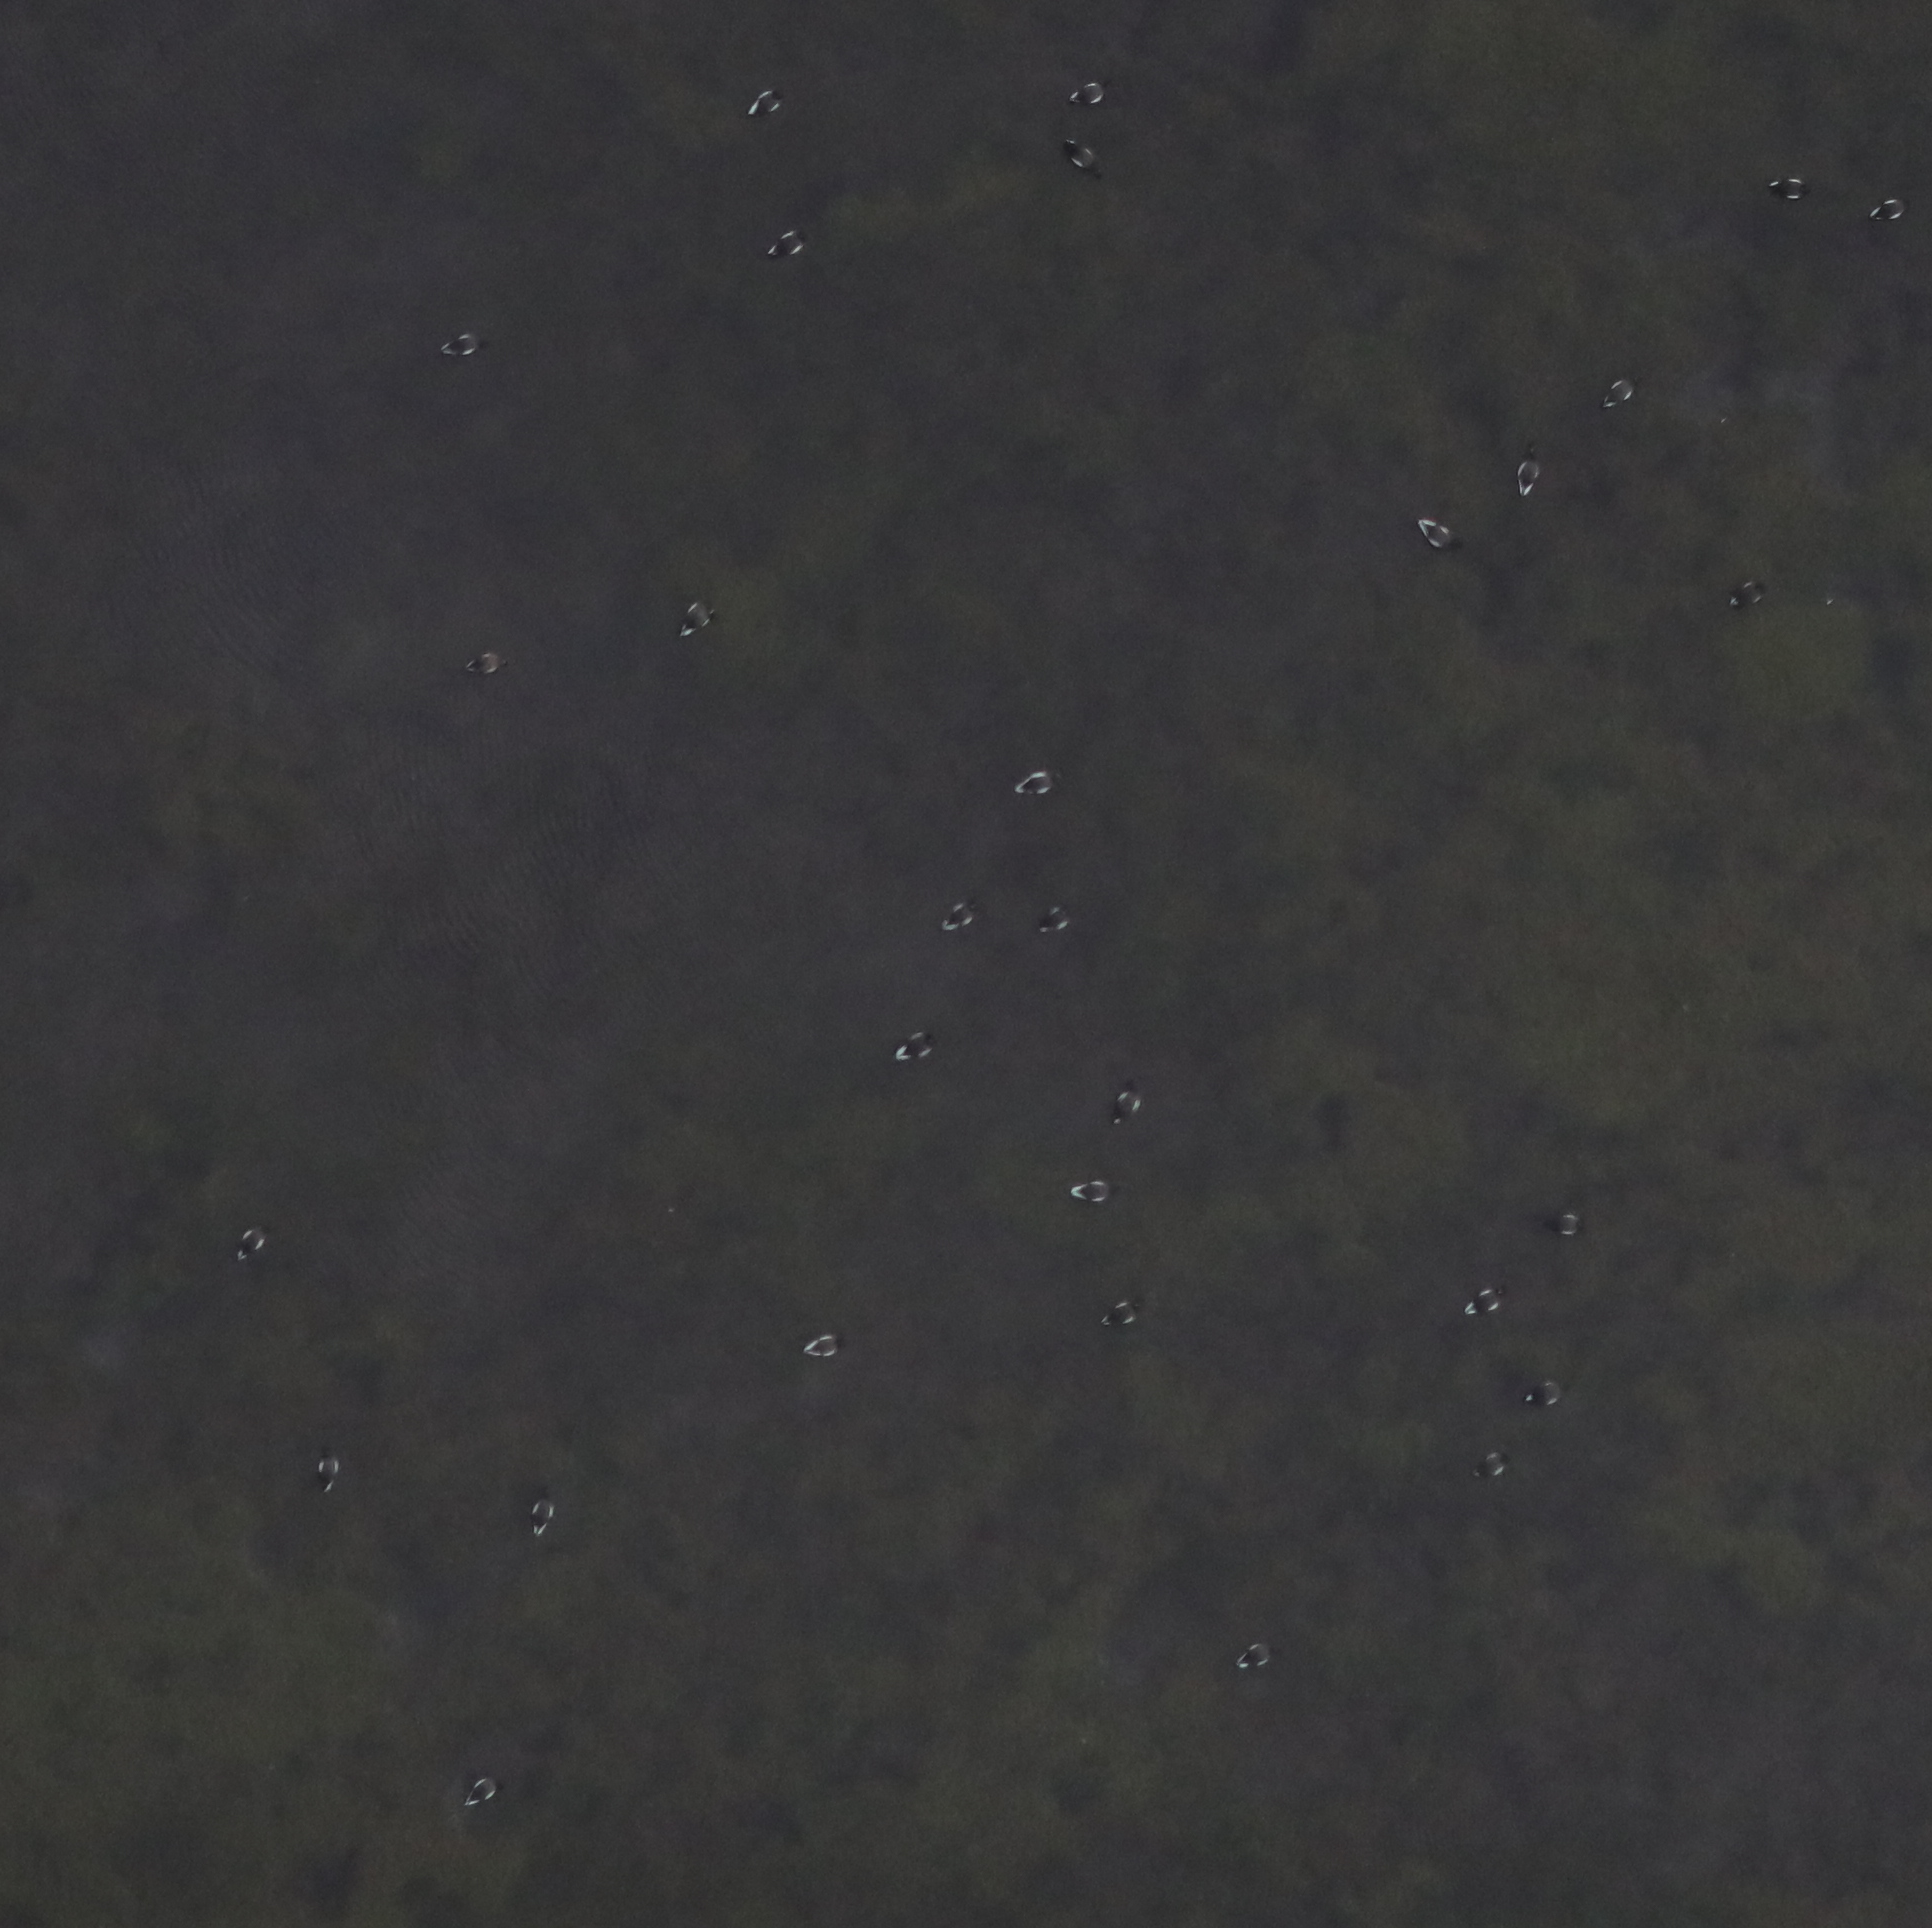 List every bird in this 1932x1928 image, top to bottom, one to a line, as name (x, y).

brant (1088, 93)
brant (768, 99)
brant (1081, 153)
brant (1790, 189)
brant (1887, 213)
brant (796, 246)
brant (462, 345)
brant (1618, 390)
brant (1528, 474)
brant (1437, 535)
brant (1753, 594)
brant (697, 617)
brant (487, 660)
brant (1038, 782)
brant (1053, 916)
brant (958, 920)
brant (918, 1048)
brant (1127, 1104)
brant (1095, 1191)
brant (1567, 1224)
brant (252, 1244)
brant (1487, 1300)
brant (1125, 1310)
brant (820, 1345)
brant (1546, 1390)
brant (1492, 1459)
brant (329, 1467)
brant (541, 1513)
brant (1256, 1654)
brant (484, 1791)